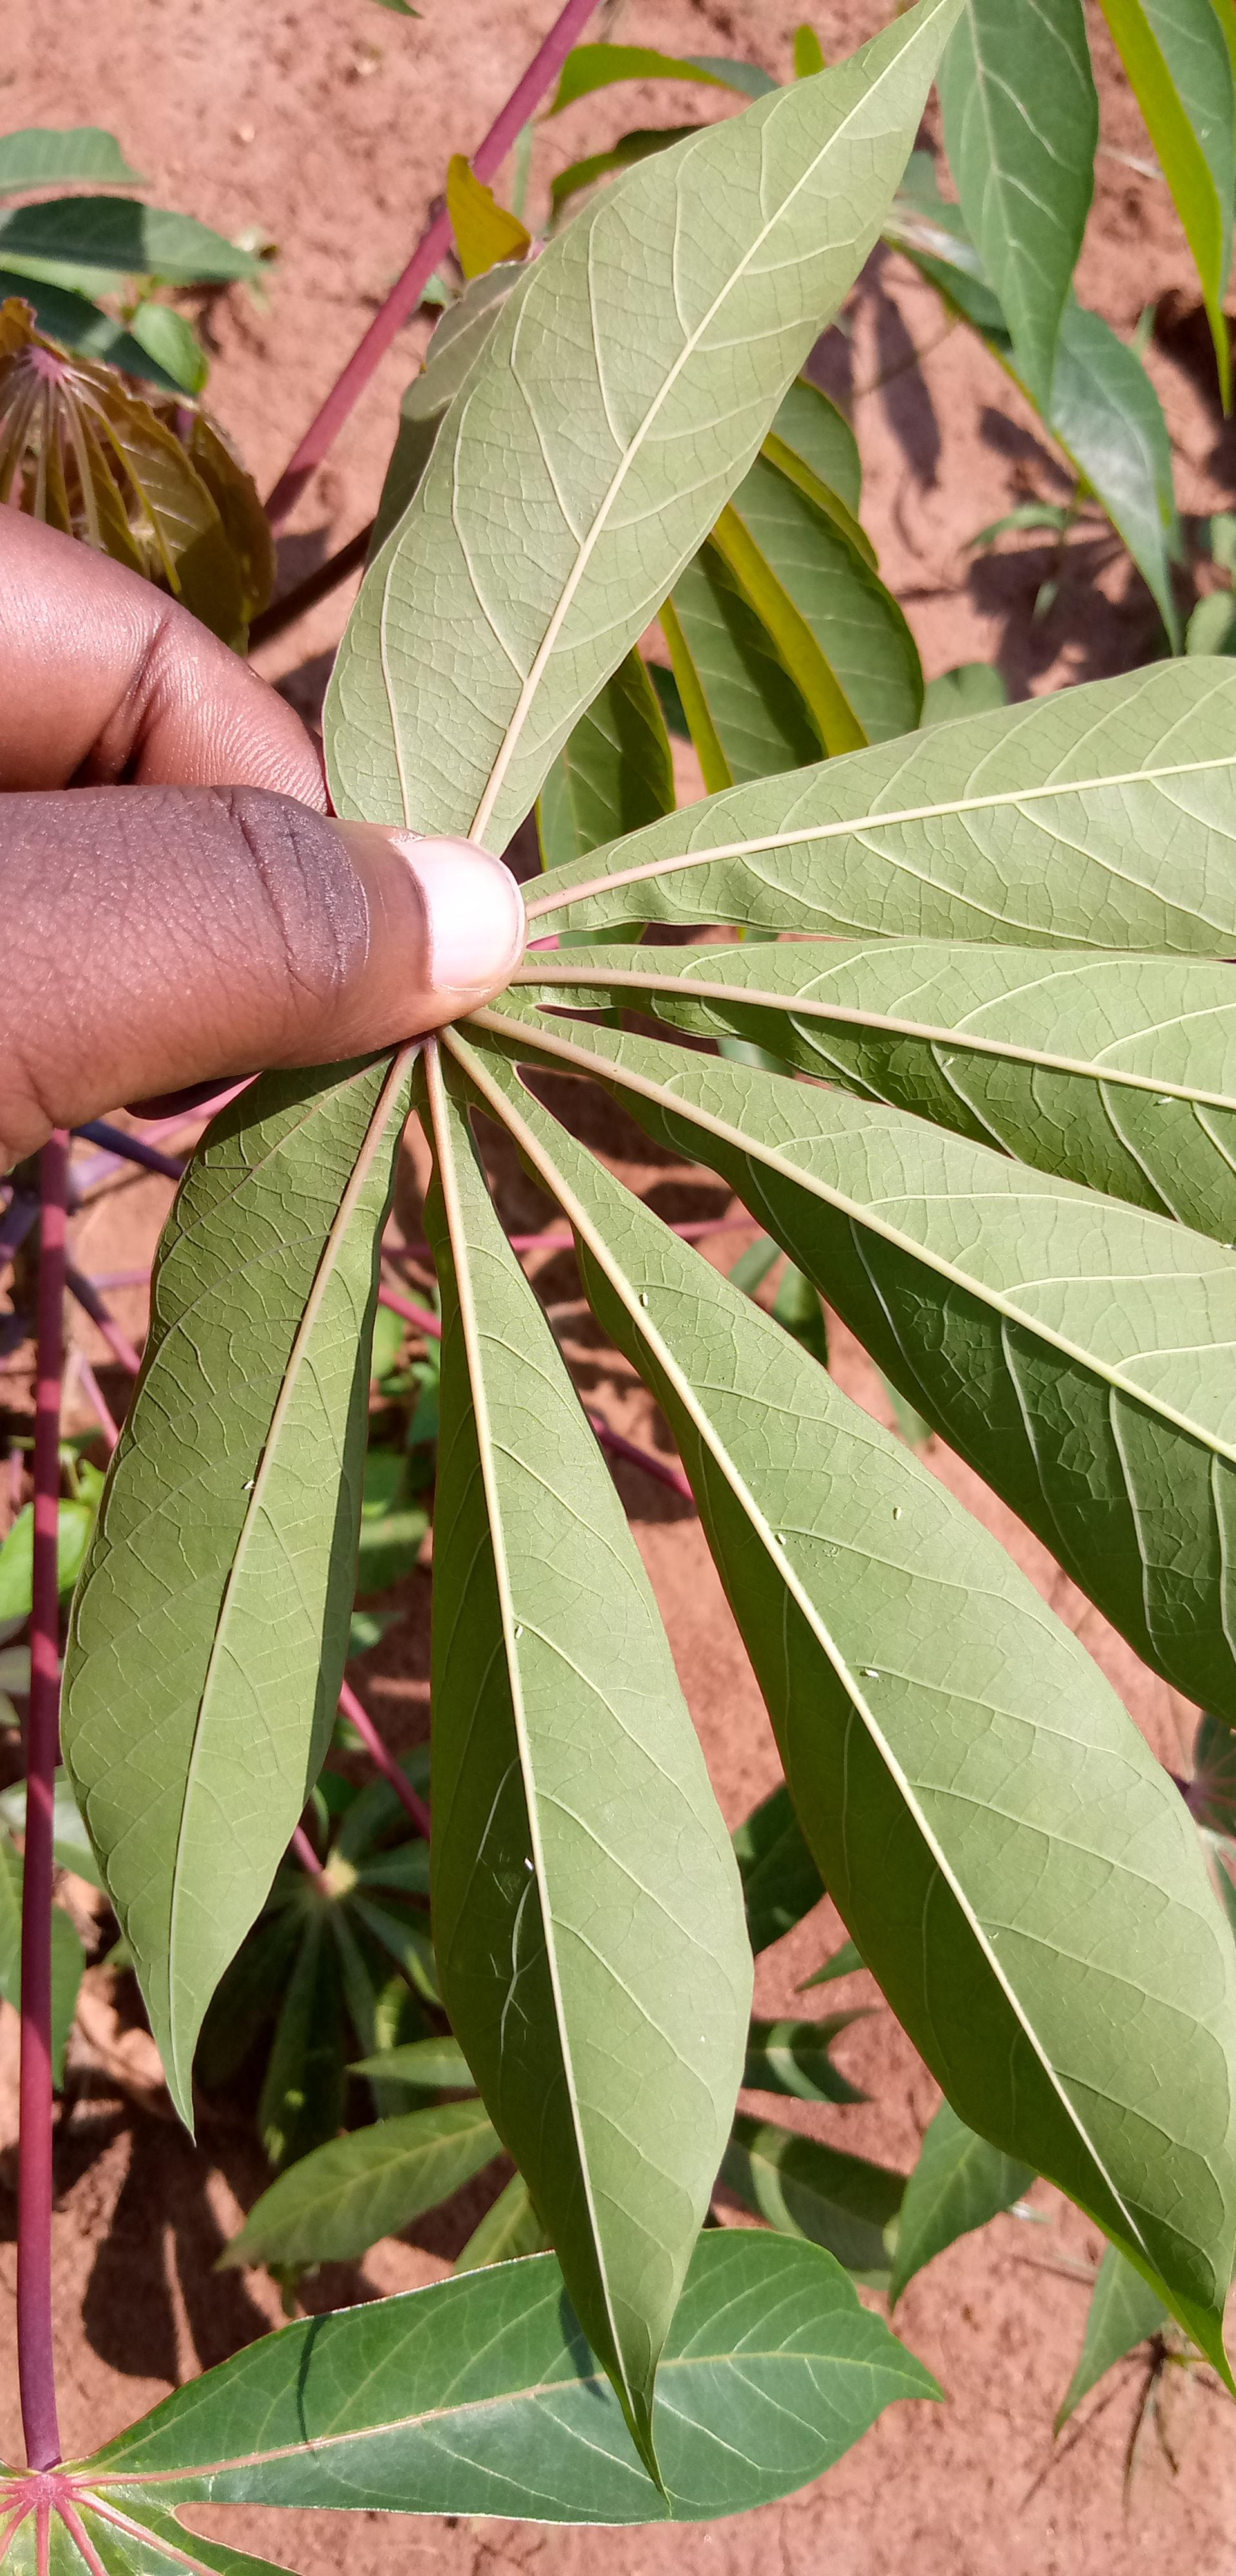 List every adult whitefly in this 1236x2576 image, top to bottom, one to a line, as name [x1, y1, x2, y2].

whitefly [922, 1040, 977, 1087]
whitefly [1138, 1072, 1184, 1135]
whitefly [620, 1278, 675, 1328]
whitefly [226, 1461, 276, 1504]
whitefly [885, 1491, 910, 1533]
whitefly [758, 1506, 810, 1580]
whitefly [491, 1607, 533, 1652]
whitefly [845, 1654, 900, 1707]
whitefly [499, 1841, 543, 1895]